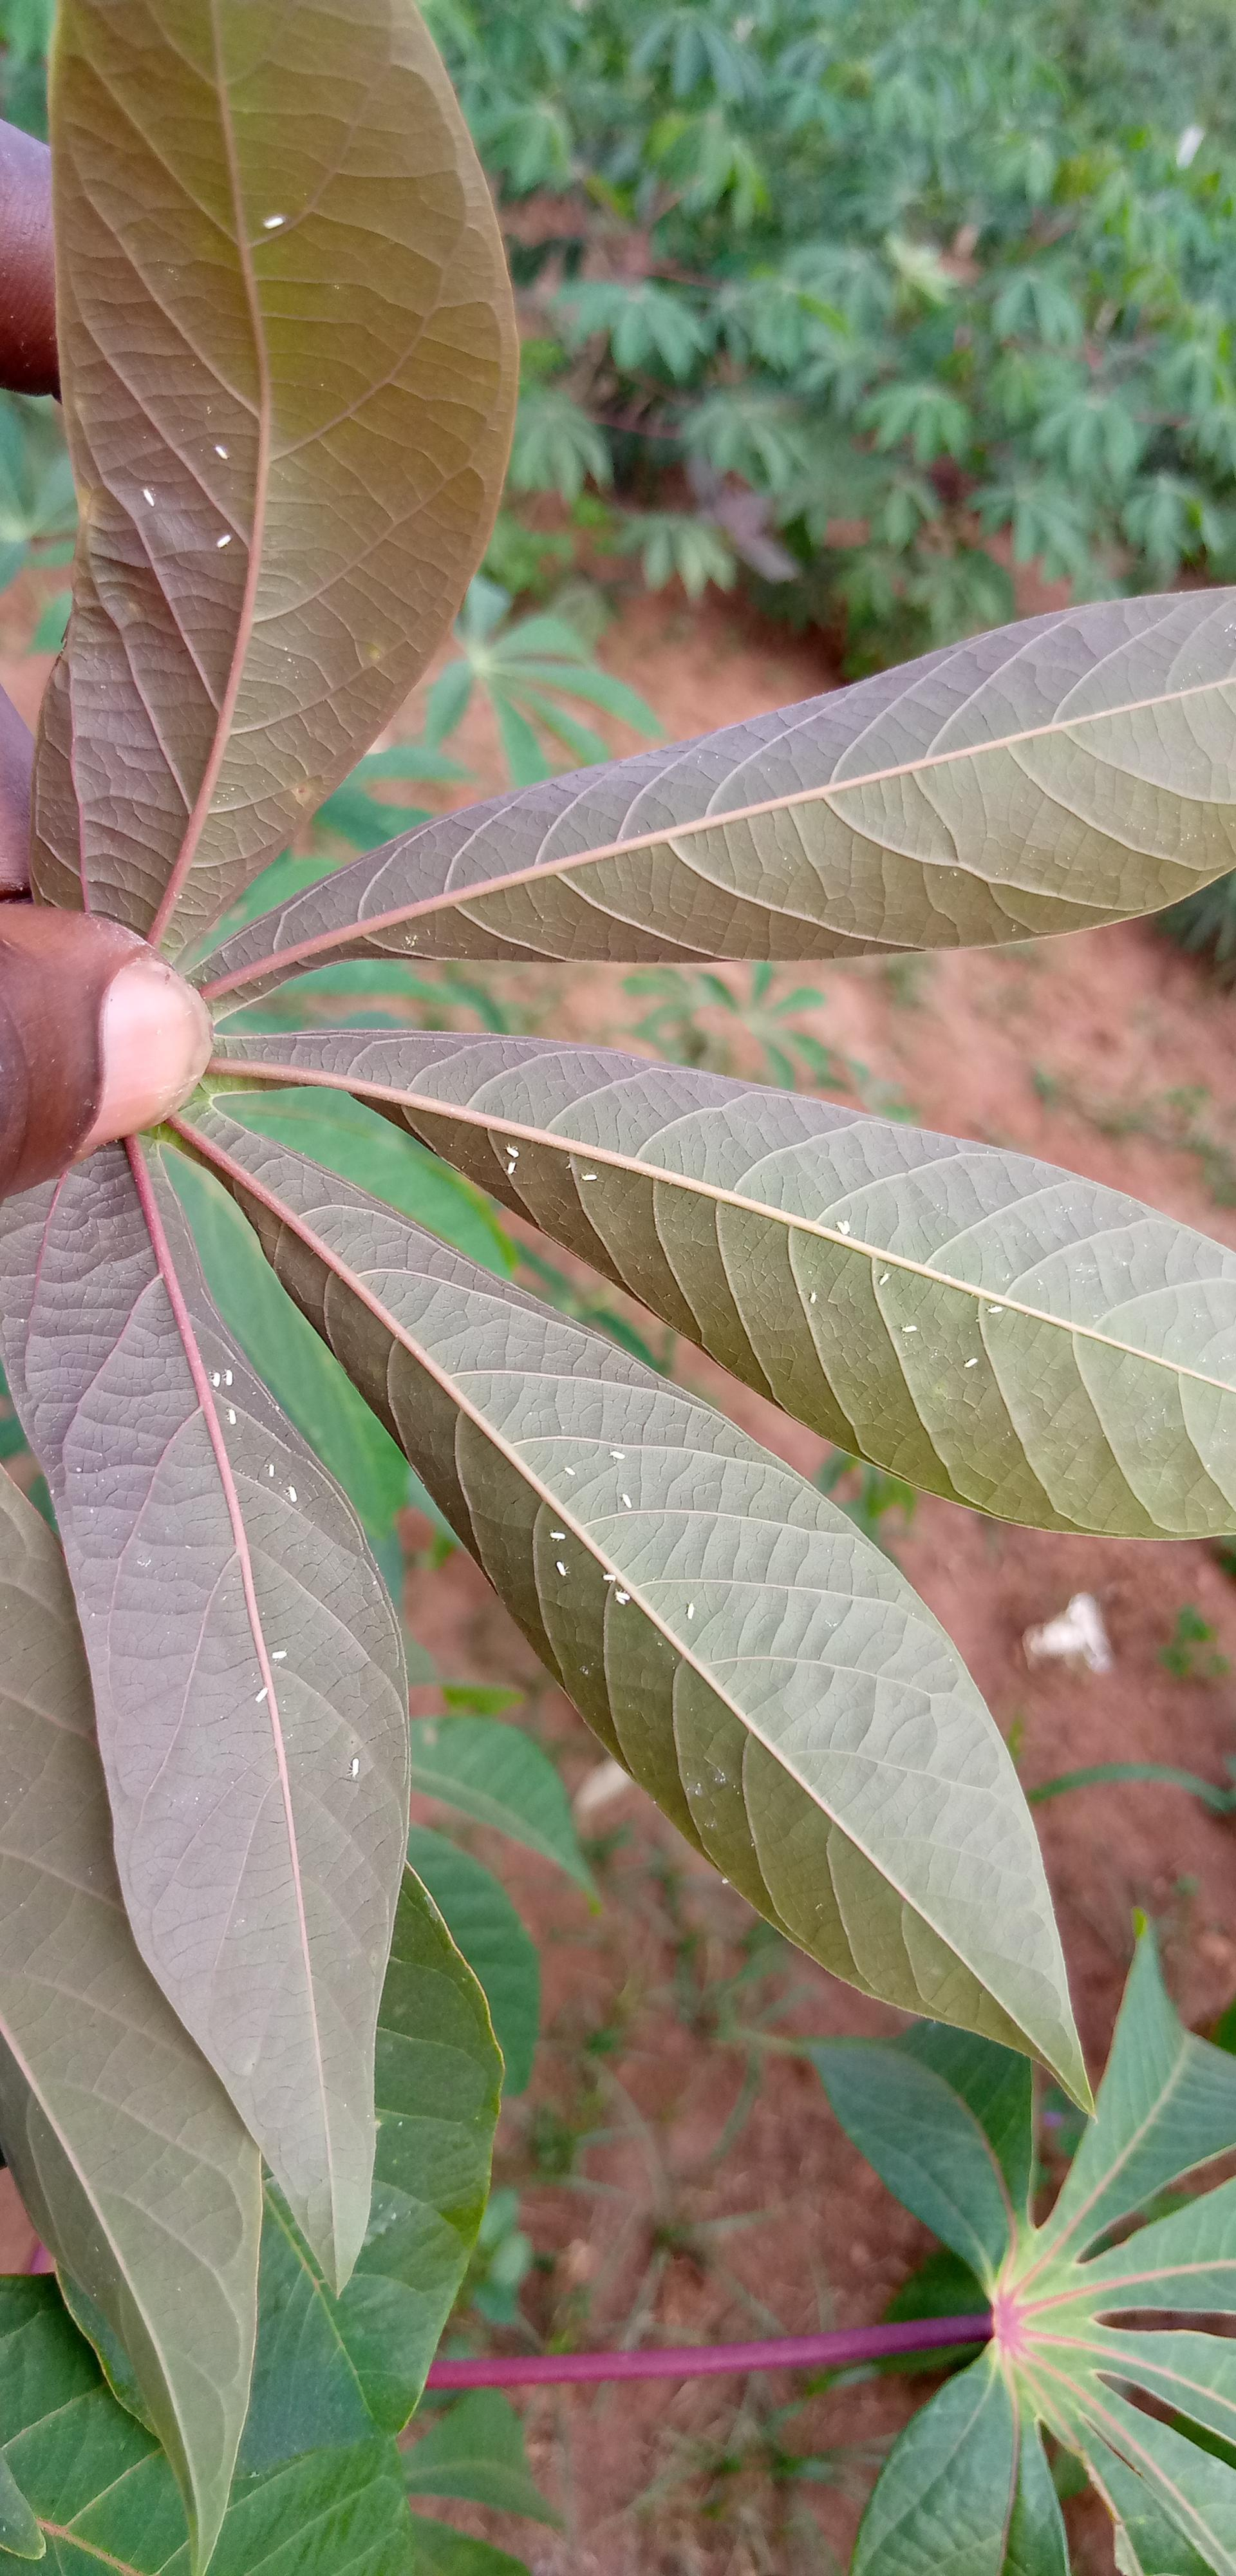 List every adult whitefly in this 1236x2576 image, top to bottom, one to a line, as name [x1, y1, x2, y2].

whitefly [263, 216, 285, 229]
whitefly [214, 444, 232, 462]
whitefly [141, 486, 156, 509]
whitefly [216, 533, 234, 550]
whitefly [504, 1143, 521, 1160]
whitefly [506, 1160, 516, 1176]
whitefly [579, 1169, 598, 1184]
whitefly [835, 1217, 852, 1236]
whitefly [877, 1272, 891, 1288]
whitefly [807, 1290, 817, 1307]
whitefly [987, 1304, 1004, 1314]
whitefly [900, 1323, 919, 1334]
whitefly [962, 1356, 981, 1369]
whitefly [224, 1366, 236, 1391]
whitefly [211, 1368, 221, 1390]
whitefly [226, 1406, 238, 1428]
whitefly [608, 1448, 627, 1461]
whitefly [266, 1460, 278, 1481]
whitefly [563, 1463, 577, 1480]
whitefly [285, 1483, 299, 1505]
whitefly [620, 1491, 635, 1510]
whitefly [547, 1528, 568, 1542]
whitefly [554, 1558, 568, 1578]
whitefly [601, 1571, 618, 1584]
whitefly [612, 1588, 630, 1606]
whitefly [684, 1600, 695, 1621]
whitefly [270, 1647, 287, 1662]
whitefly [254, 1686, 269, 1704]
whitefly [349, 1756, 364, 1778]